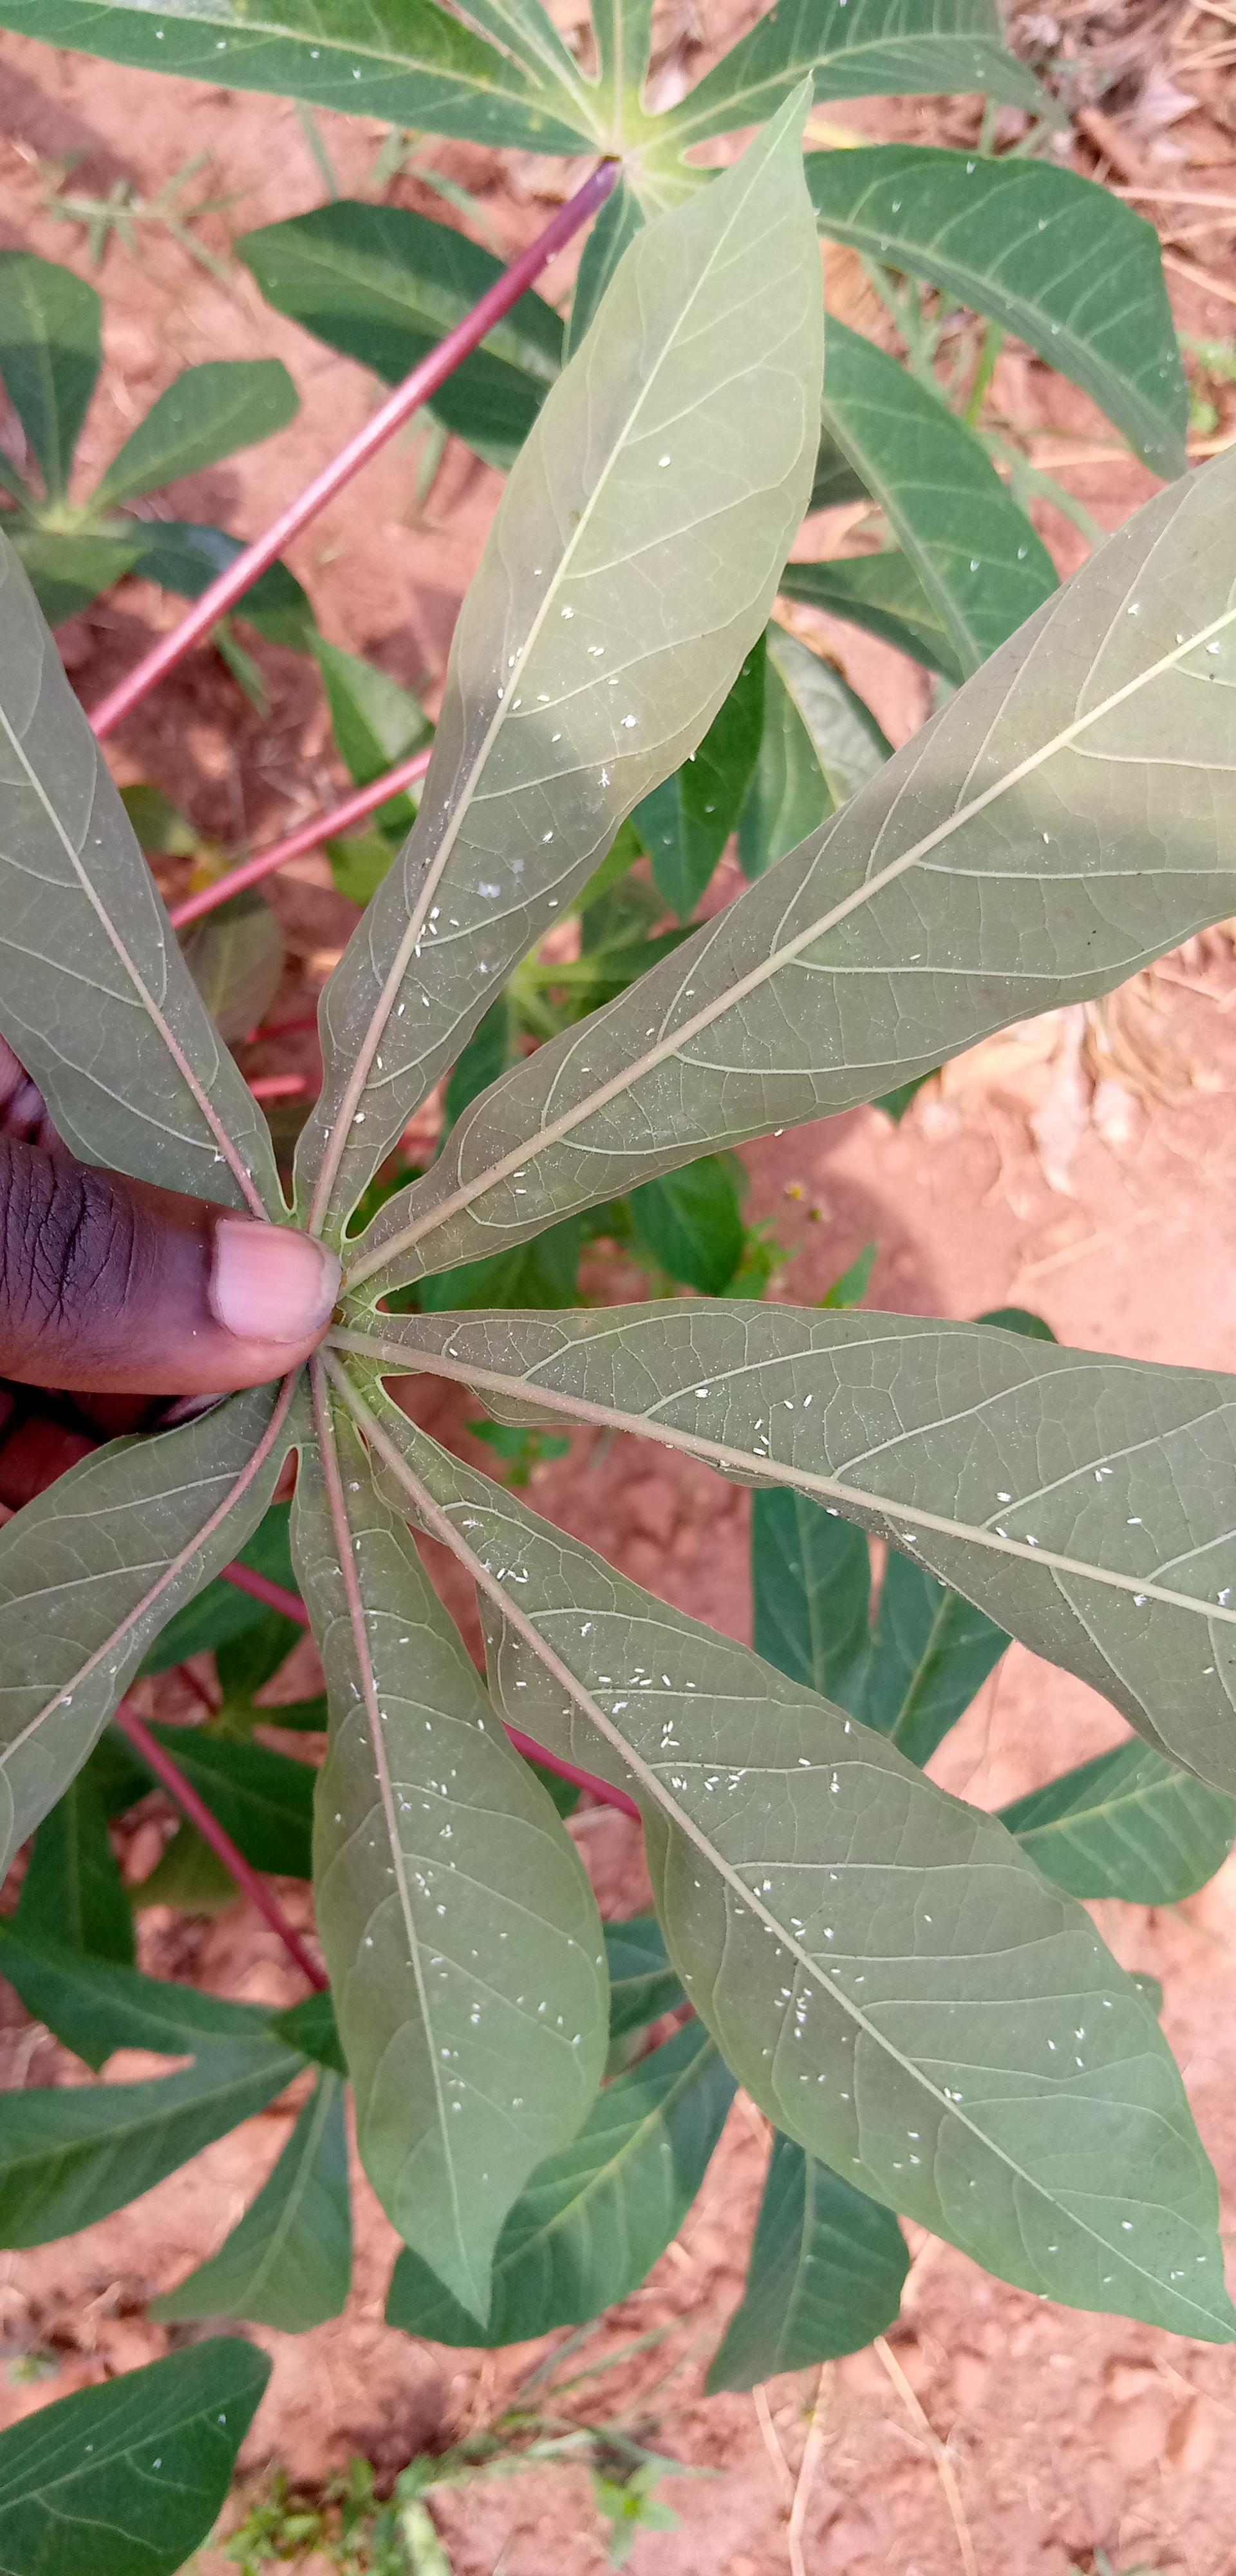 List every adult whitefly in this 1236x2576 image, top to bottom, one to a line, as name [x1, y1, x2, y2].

whitefly [653, 442, 687, 476]
whitefly [528, 558, 565, 578]
whitefly [1118, 588, 1148, 616]
whitefly [558, 598, 583, 628]
whitefly [1172, 629, 1189, 651]
whitefly [506, 633, 538, 665]
whitefly [1206, 634, 1221, 657]
whitefly [586, 637, 613, 665]
whitefly [501, 653, 526, 680]
whitefly [603, 667, 628, 697]
whitefly [485, 681, 512, 705]
whitefly [501, 683, 526, 710]
whitefly [533, 685, 565, 712]
whitefly [617, 710, 644, 735]
whitefly [549, 724, 574, 752]
whitefly [427, 795, 467, 818]
whitefly [524, 817, 565, 849]
whitefly [92, 824, 126, 860]
whitefly [1036, 826, 1056, 848]
whitefly [538, 892, 574, 920]
whitefly [414, 900, 447, 931]
whitefly [445, 909, 470, 936]
whitefly [411, 920, 445, 947]
whitefly [153, 938, 177, 965]
whitefly [905, 938, 930, 976]
whitefly [404, 940, 435, 969]
whitefly [680, 974, 707, 1005]
whitefly [414, 985, 433, 1012]
whitefly [389, 994, 407, 1019]
whitefly [642, 1016, 662, 1039]
whitefly [364, 1053, 394, 1074]
whitefly [572, 1056, 599, 1090]
whitefly [345, 1103, 383, 1138]
whitefly [768, 1119, 803, 1152]
whitefly [506, 1158, 539, 1186]
whitefly [503, 1180, 534, 1206]
whitefly [681, 1376, 715, 1406]
whitefly [773, 1386, 796, 1417]
whitefly [799, 1386, 819, 1416]
whitefly [748, 1412, 771, 1435]
whitefly [744, 1419, 779, 1463]
whitefly [1087, 1456, 1116, 1492]
whitefly [995, 1482, 1021, 1509]
whitefly [823, 1495, 847, 1524]
whitefly [1121, 1504, 1146, 1530]
whitefly [986, 1515, 1010, 1541]
whitefly [1025, 1526, 1038, 1551]
whitefly [904, 1531, 926, 1554]
whitefly [345, 1535, 373, 1555]
whitefly [489, 1548, 513, 1589]
whitefly [503, 1558, 537, 1593]
whitefly [1197, 1575, 1227, 1607]
whitefly [1127, 1584, 1150, 1609]
whitefly [394, 1625, 419, 1662]
whitefly [507, 1631, 525, 1659]
whitefly [1199, 1653, 1221, 1687]
whitefly [651, 1656, 679, 1701]
whitefly [96, 1660, 120, 1685]
whitefly [625, 1663, 659, 1698]
whitefly [587, 1665, 624, 1687]
whitefly [507, 1673, 534, 1696]
whitefly [679, 1677, 705, 1701]
whitefly [50, 1681, 85, 1711]
whitefly [607, 1697, 630, 1722]
whitefly [554, 1704, 576, 1728]
whitefly [375, 1705, 390, 1726]
whitefly [470, 1711, 494, 1736]
whitefly [659, 1711, 687, 1739]
whitefly [413, 1715, 438, 1734]
whitefly [839, 1715, 860, 1740]
whitefly [357, 1726, 379, 1748]
whitefly [649, 1729, 688, 1752]
whitefly [792, 1746, 818, 1778]
whitefly [443, 1756, 467, 1790]
whitefly [812, 1763, 841, 1801]
whitefly [700, 1764, 735, 1799]
whitefly [730, 1764, 748, 1794]
whitefly [667, 1765, 695, 1794]
whitefly [362, 1766, 387, 1788]
whitefly [428, 1777, 457, 1804]
whitefly [328, 1803, 344, 1830]
whitefly [432, 1817, 463, 1845]
whitefly [424, 1853, 443, 1876]
whitefly [375, 1857, 401, 1890]
whitefly [445, 1859, 464, 1875]
whitefly [406, 1865, 433, 1902]
whitefly [823, 1865, 841, 1886]
whitefly [758, 1869, 783, 1907]
whitefly [689, 1870, 712, 1901]
whitefly [748, 1879, 768, 1907]
whitefly [419, 1884, 449, 1918]
whitefly [726, 1897, 755, 1931]
whitefly [787, 1908, 812, 1943]
whitefly [919, 1911, 937, 1929]
whitefly [753, 1918, 775, 1940]
whitefly [487, 1919, 514, 1946]
whitefly [819, 1919, 847, 1945]
whitefly [557, 1926, 580, 1955]
whitefly [352, 1933, 387, 1955]
whitefly [460, 1938, 487, 1967]
whitefly [767, 1942, 789, 1963]
whitefly [587, 1946, 608, 1973]
whitefly [421, 1947, 453, 1989]
whitefly [398, 1953, 422, 1985]
whitefly [827, 1960, 841, 1980]
whitefly [682, 1967, 699, 1981]
whitefly [850, 1971, 876, 1992]
whitefly [778, 1981, 811, 2009]
whitefly [512, 1988, 529, 2011]
whitefly [760, 1988, 793, 2023]
whitefly [536, 1989, 557, 2018]
whitefly [780, 1989, 817, 2033]
whitefly [1097, 1995, 1114, 2018]
whitefly [460, 2002, 489, 2038]
whitefly [547, 2009, 569, 2030]
whitefly [785, 2014, 814, 2050]
whitefly [1065, 2020, 1091, 2040]
whitefly [559, 2023, 585, 2051]
whitefly [832, 2027, 856, 2047]
whitefly [1033, 2033, 1060, 2060]
whitefly [435, 2040, 464, 2063]
whitefly [758, 2041, 773, 2058]
whitefly [1067, 2050, 1085, 2078]
whitefly [793, 2061, 814, 2093]
whitefly [811, 2068, 835, 2085]
whitefly [438, 2070, 471, 2096]
whitefly [924, 2078, 966, 2111]
whitefly [940, 2079, 972, 2108]
whitefly [825, 2088, 856, 2114]
whitefly [499, 2090, 536, 2108]
whitefly [438, 2094, 471, 2119]
whitefly [902, 2121, 934, 2141]
whitefly [898, 2142, 922, 2168]
whitefly [845, 2148, 863, 2173]
whitefly [888, 2153, 902, 2173]
whitefly [960, 2177, 980, 2197]
whitefly [1115, 2209, 1141, 2237]
whitefly [1036, 2240, 1063, 2259]
whitefly [1194, 2247, 1212, 2272]
whitefly [1156, 2264, 1189, 2289]
whitefly [1094, 2271, 1119, 2293]
whitefly [1027, 2285, 1054, 2311]